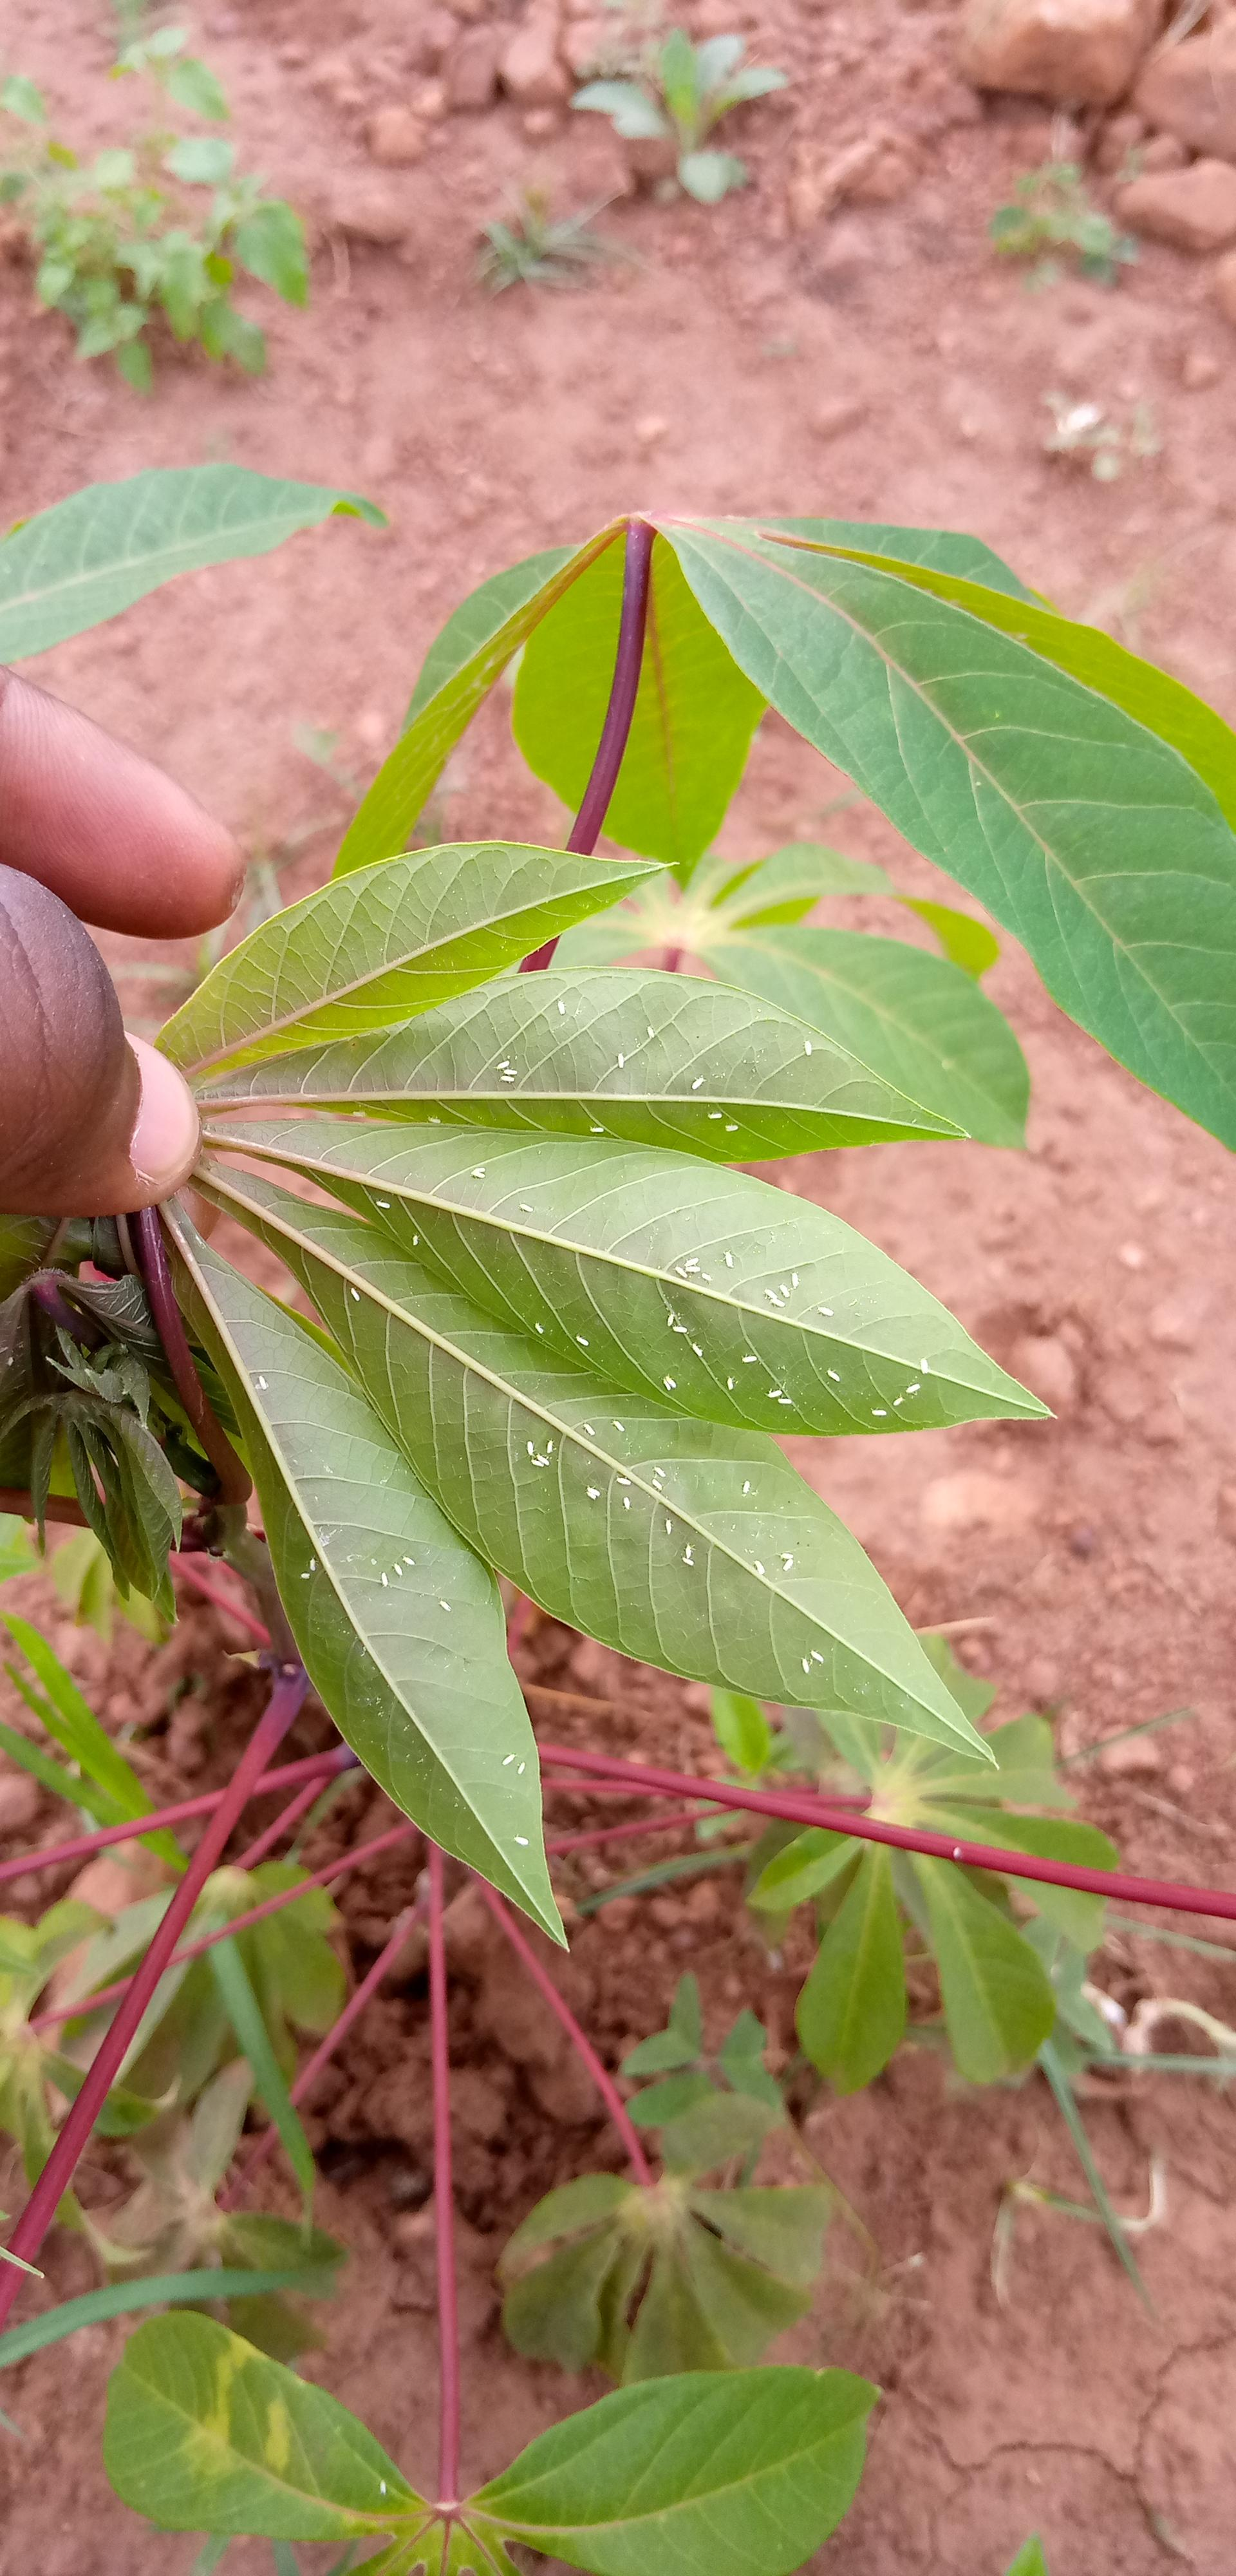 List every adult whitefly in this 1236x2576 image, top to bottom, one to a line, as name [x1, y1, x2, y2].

whitefly [556, 998, 568, 1016]
whitefly [646, 1025, 658, 1040]
whitefly [802, 1038, 814, 1057]
whitefly [616, 1052, 627, 1069]
whitefly [496, 1059, 510, 1071]
whitefly [502, 1068, 518, 1076]
whitefly [690, 1073, 706, 1091]
whitefly [499, 1074, 516, 1084]
whitefly [350, 1108, 370, 1118]
whitefly [705, 1112, 725, 1121]
whitefly [427, 1115, 444, 1124]
whitefly [586, 1122, 606, 1134]
whitefly [724, 1123, 741, 1133]
whitefly [471, 1167, 487, 1173]
whitefly [470, 1171, 487, 1179]
whitefly [373, 1198, 393, 1210]
whitefly [517, 1200, 536, 1215]
whitefly [411, 1232, 422, 1247]
whitefly [722, 1249, 735, 1268]
whitefly [682, 1255, 700, 1266]
whitefly [673, 1265, 688, 1279]
whitefly [684, 1266, 703, 1273]
whitefly [790, 1271, 802, 1289]
whitefly [700, 1271, 715, 1283]
whitefly [778, 1282, 792, 1299]
whitefly [348, 1285, 362, 1303]
whitefly [762, 1288, 779, 1299]
whitefly [769, 1298, 787, 1309]
whitefly [816, 1304, 838, 1319]
whitefly [665, 1312, 675, 1327]
whitefly [534, 1320, 545, 1336]
whitefly [671, 1325, 688, 1334]
whitefly [574, 1333, 591, 1347]
whitefly [690, 1341, 705, 1358]
whitefly [740, 1352, 760, 1364]
whitefly [6, 1356, 15, 1367]
whitefly [917, 1356, 930, 1377]
whitefly [826, 1368, 843, 1384]
whitefly [257, 1373, 270, 1392]
whitefly [665, 1374, 678, 1390]
whitefly [726, 1375, 736, 1393]
whitefly [662, 1377, 672, 1393]
whitefly [904, 1382, 923, 1396]
whitefly [763, 1387, 784, 1398]
whitefly [891, 1394, 906, 1408]
whitefly [775, 1396, 794, 1407]
whitefly [868, 1408, 888, 1417]
whitefly [612, 1417, 626, 1434]
whitefly [582, 1421, 597, 1438]
whitefly [545, 1438, 556, 1454]
whitefly [525, 1439, 536, 1456]
whitefly [536, 1452, 551, 1467]
whitefly [530, 1459, 544, 1468]
whitefly [650, 1465, 668, 1477]
whitefly [614, 1475, 633, 1487]
whitefly [650, 1477, 664, 1492]
whitefly [741, 1478, 754, 1493]
whitefly [586, 1485, 602, 1497]
whitefly [585, 1492, 597, 1501]
whitefly [622, 1495, 633, 1512]
whitefly [663, 1517, 675, 1536]
whitefly [684, 1541, 697, 1558]
whitefly [779, 1552, 796, 1559]
whitefly [401, 1554, 417, 1567]
whitefly [308, 1555, 318, 1573]
whitefly [680, 1557, 697, 1568]
whitefly [782, 1558, 795, 1573]
whitefly [754, 1558, 767, 1577]
whitefly [391, 1561, 405, 1578]
whitefly [380, 1571, 389, 1587]
whitefly [299, 1571, 311, 1581]
whitefly [437, 1597, 454, 1614]
whitefly [809, 1649, 826, 1664]
whitefly [800, 1657, 811, 1674]
whitefly [500, 1752, 517, 1766]
whitefly [516, 1760, 530, 1775]
whitefly [510, 1833, 531, 1848]